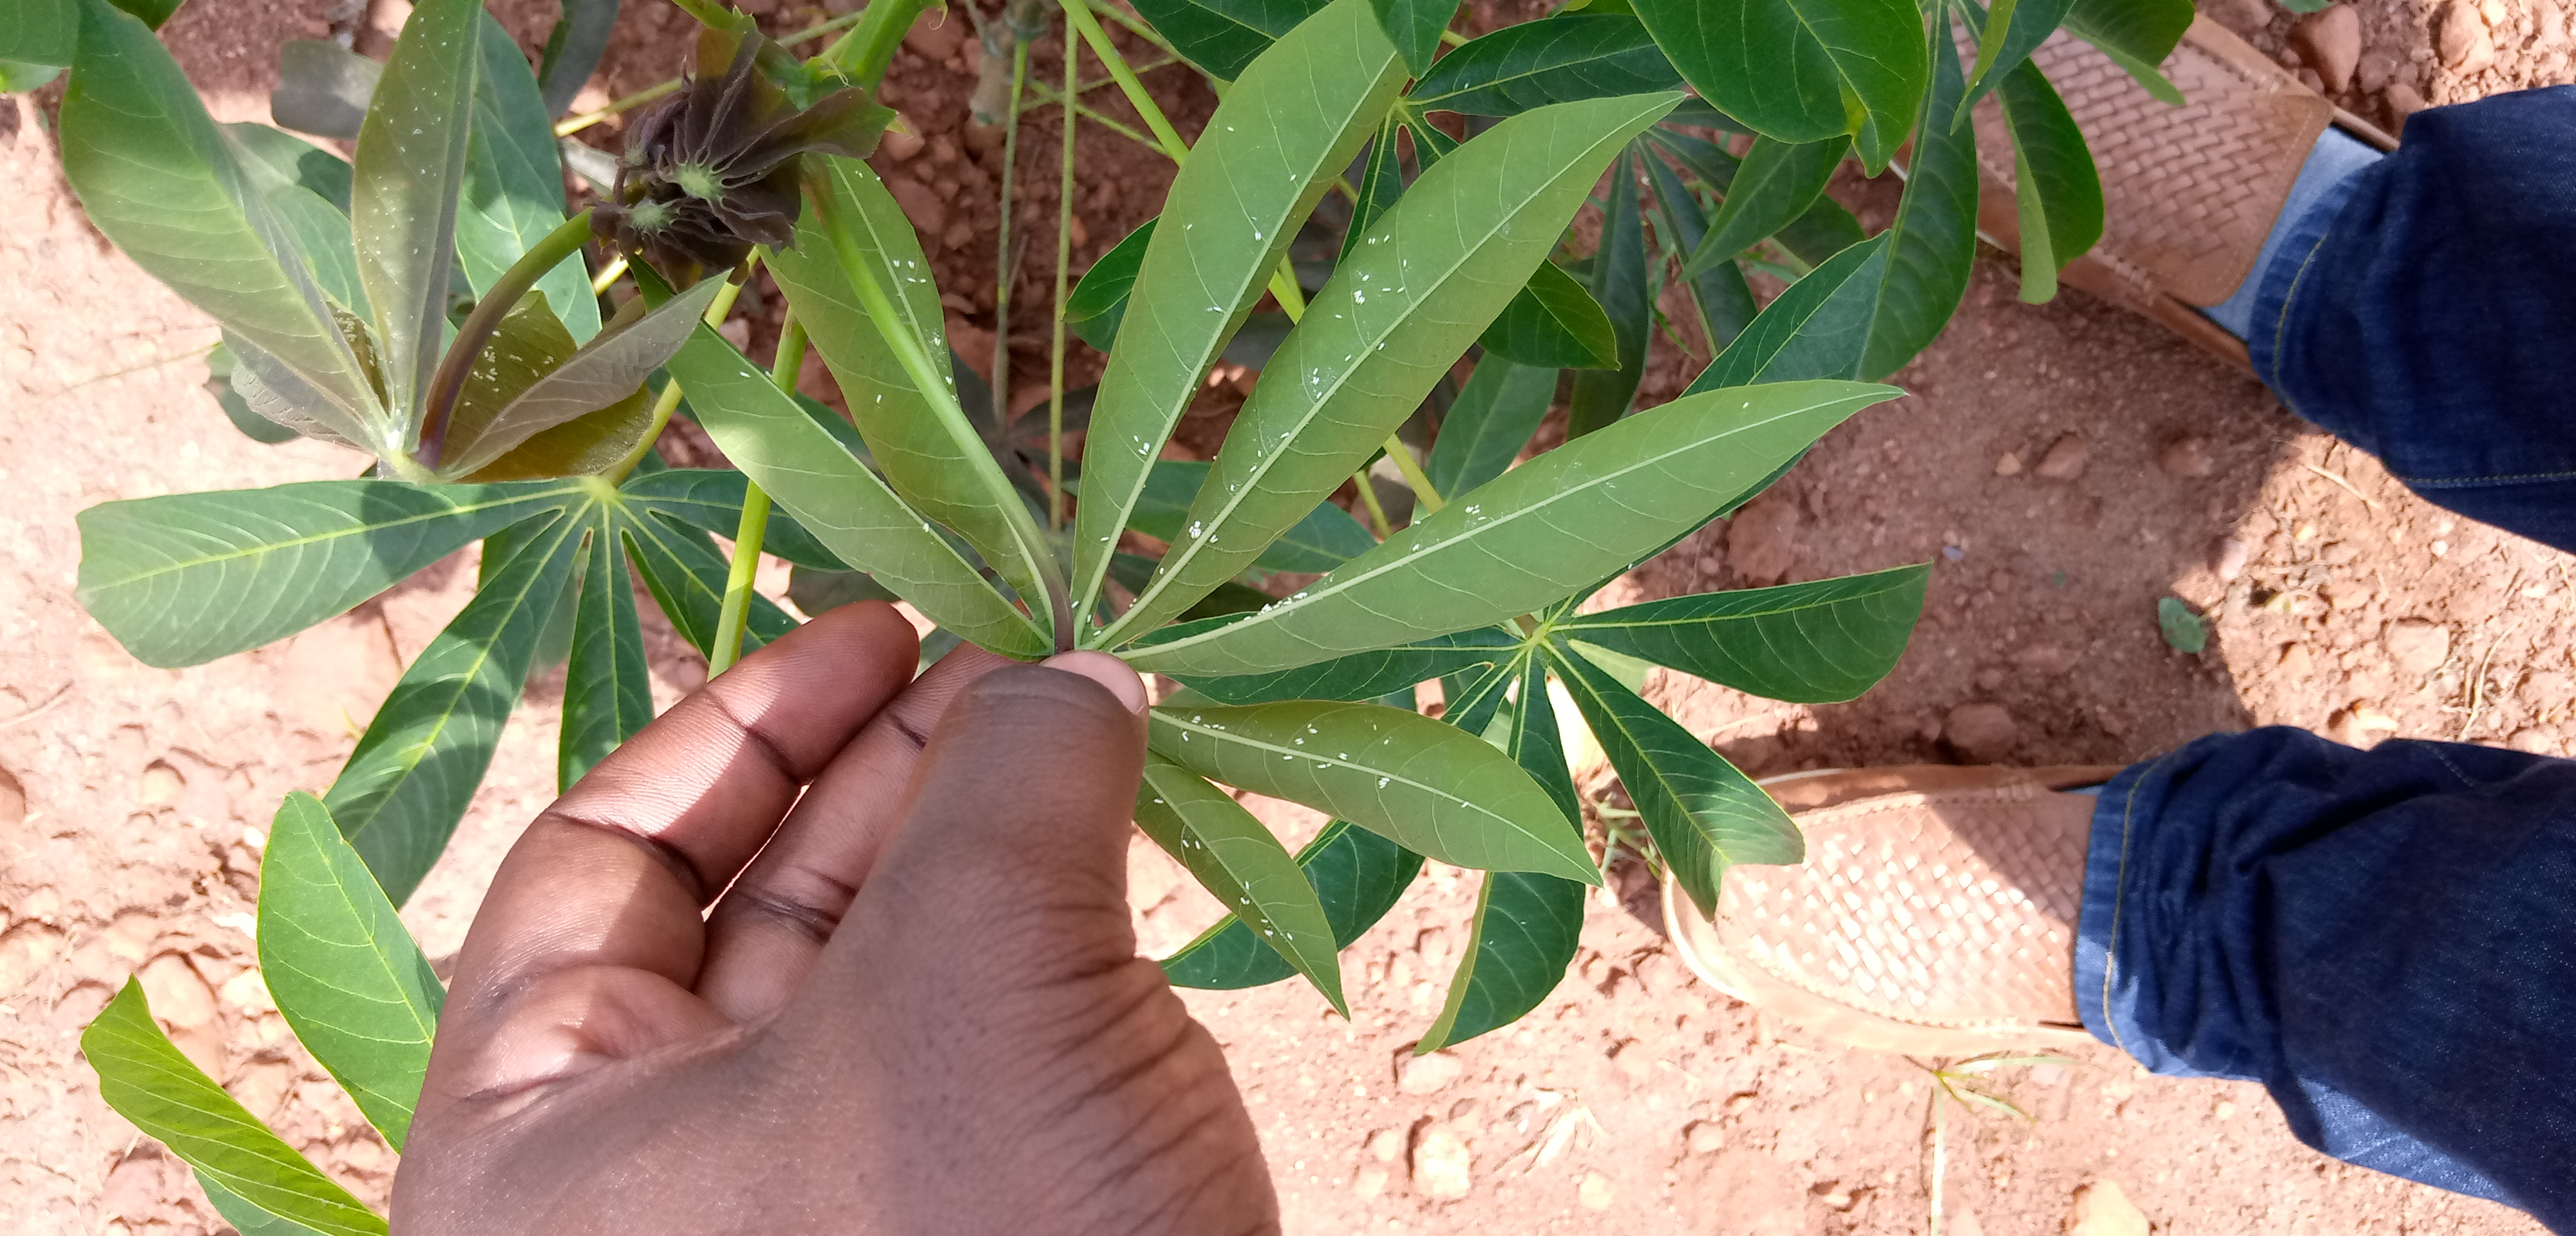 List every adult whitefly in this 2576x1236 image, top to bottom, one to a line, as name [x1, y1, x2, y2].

whitefly [1462, 80, 1473, 92]
whitefly [1224, 124, 1237, 133]
whitefly [1288, 171, 1300, 184]
whitefly [873, 174, 887, 183]
whitefly [1185, 221, 1194, 232]
whitefly [1253, 230, 1258, 243]
whitefly [1258, 231, 1263, 241]
whitefly [1383, 232, 1390, 244]
whitefly [1367, 236, 1372, 245]
whitefly [1371, 238, 1376, 245]
whitefly [906, 257, 916, 270]
whitefly [891, 257, 901, 271]
whitefly [895, 258, 903, 268]
whitefly [1401, 258, 1409, 268]
whitefly [911, 259, 916, 271]
whitefly [1360, 273, 1371, 283]
whitefly [905, 276, 918, 283]
whitefly [918, 276, 928, 285]
whitefly [1396, 285, 1405, 294]
whitefly [1381, 287, 1392, 293]
whitefly [1352, 290, 1364, 296]
whitefly [1354, 295, 1361, 304]
whitefly [1358, 295, 1363, 305]
whitefly [1360, 297, 1366, 306]
whitefly [1211, 304, 1224, 314]
whitefly [1334, 314, 1344, 320]
whitefly [491, 330, 503, 339]
whitefly [933, 334, 946, 348]
whitefly [1377, 341, 1385, 352]
whitefly [1343, 353, 1352, 363]
whitefly [1312, 366, 1320, 376]
whitefly [764, 369, 774, 380]
whitefly [738, 370, 753, 380]
whitefly [944, 375, 954, 387]
whitefly [1312, 375, 1317, 385]
whitefly [1314, 376, 1320, 386]
whitefly [1315, 390, 1323, 401]
whitefly [874, 392, 884, 406]
whitefly [1739, 400, 1752, 410]
whitefly [1278, 431, 1291, 439]
whitefly [1132, 433, 1141, 443]
whitefly [1142, 440, 1146, 451]
whitefly [1146, 442, 1151, 452]
whitefly [1137, 447, 1148, 456]
whitefly [1256, 447, 1264, 460]
whitefly [1248, 464, 1258, 474]
whitefly [1228, 483, 1237, 493]
whitefly [1475, 504, 1481, 509]
whitefly [1464, 505, 1471, 514]
whitefly [1469, 507, 1475, 513]
whitefly [1472, 510, 1479, 516]
whitefly [1477, 515, 1488, 523]
whitefly [1412, 519, 1422, 525]
whitefly [1193, 520, 1202, 528]
whitefly [922, 520, 931, 534]
whitefly [1197, 521, 1202, 528]
whitefly [1188, 525, 1194, 534]
whitefly [1195, 530, 1199, 538]
whitefly [1191, 530, 1195, 540]
whitefly [1198, 530, 1202, 539]
whitefly [1209, 534, 1217, 543]
whitefly [1099, 534, 1113, 543]
whitefly [1211, 538, 1218, 544]
whitefly [1411, 543, 1422, 554]
whitefly [1157, 565, 1165, 576]
whitefly [1299, 592, 1308, 597]
whitefly [1293, 594, 1303, 599]
whitefly [1132, 597, 1138, 604]
whitefly [1070, 599, 1081, 610]
whitefly [1276, 601, 1283, 605]
whitefly [1283, 601, 1293, 605]
whitefly [1262, 602, 1271, 610]
whitefly [1128, 603, 1135, 609]
whitefly [1273, 604, 1280, 610]
whitefly [1265, 608, 1273, 613]
whitefly [1260, 610, 1266, 615]
whitefly [1085, 612, 1093, 626]
whitefly [1242, 615, 1252, 621]
whitefly [1091, 630, 1106, 638]
whitefly [1191, 715, 1202, 721]
whitefly [1189, 720, 1199, 725]
whitefly [1307, 722, 1312, 729]
whitefly [1372, 722, 1379, 732]
whitefly [1202, 724, 1210, 729]
whitefly [1212, 724, 1220, 729]
whitefly [1219, 726, 1226, 731]
whitefly [1182, 730, 1188, 735]
whitefly [1182, 735, 1190, 742]
whitefly [1382, 736, 1390, 746]
whitefly [1294, 738, 1303, 742]
whitefly [1296, 741, 1305, 745]
whitefly [1340, 752, 1348, 758]
whitefly [1282, 754, 1294, 762]
whitefly [1338, 754, 1347, 761]
whitefly [1327, 762, 1333, 768]
whitefly [1316, 763, 1326, 769]
whitefly [1381, 777, 1390, 782]
whitefly [1378, 782, 1388, 786]
whitefly [1378, 784, 1386, 790]
whitefly [1151, 797, 1165, 805]
whitefly [1459, 799, 1472, 809]
whitefly [1181, 837, 1190, 849]
whitefly [1193, 839, 1202, 851]
whitefly [1244, 879, 1251, 892]
whitefly [1239, 896, 1245, 906]
whitefly [1245, 899, 1251, 906]
whitefly [1259, 917, 1269, 924]
whitefly [1264, 928, 1273, 935]
whitefly [1285, 932, 1294, 941]
whitefly [1211, 977, 1218, 985]